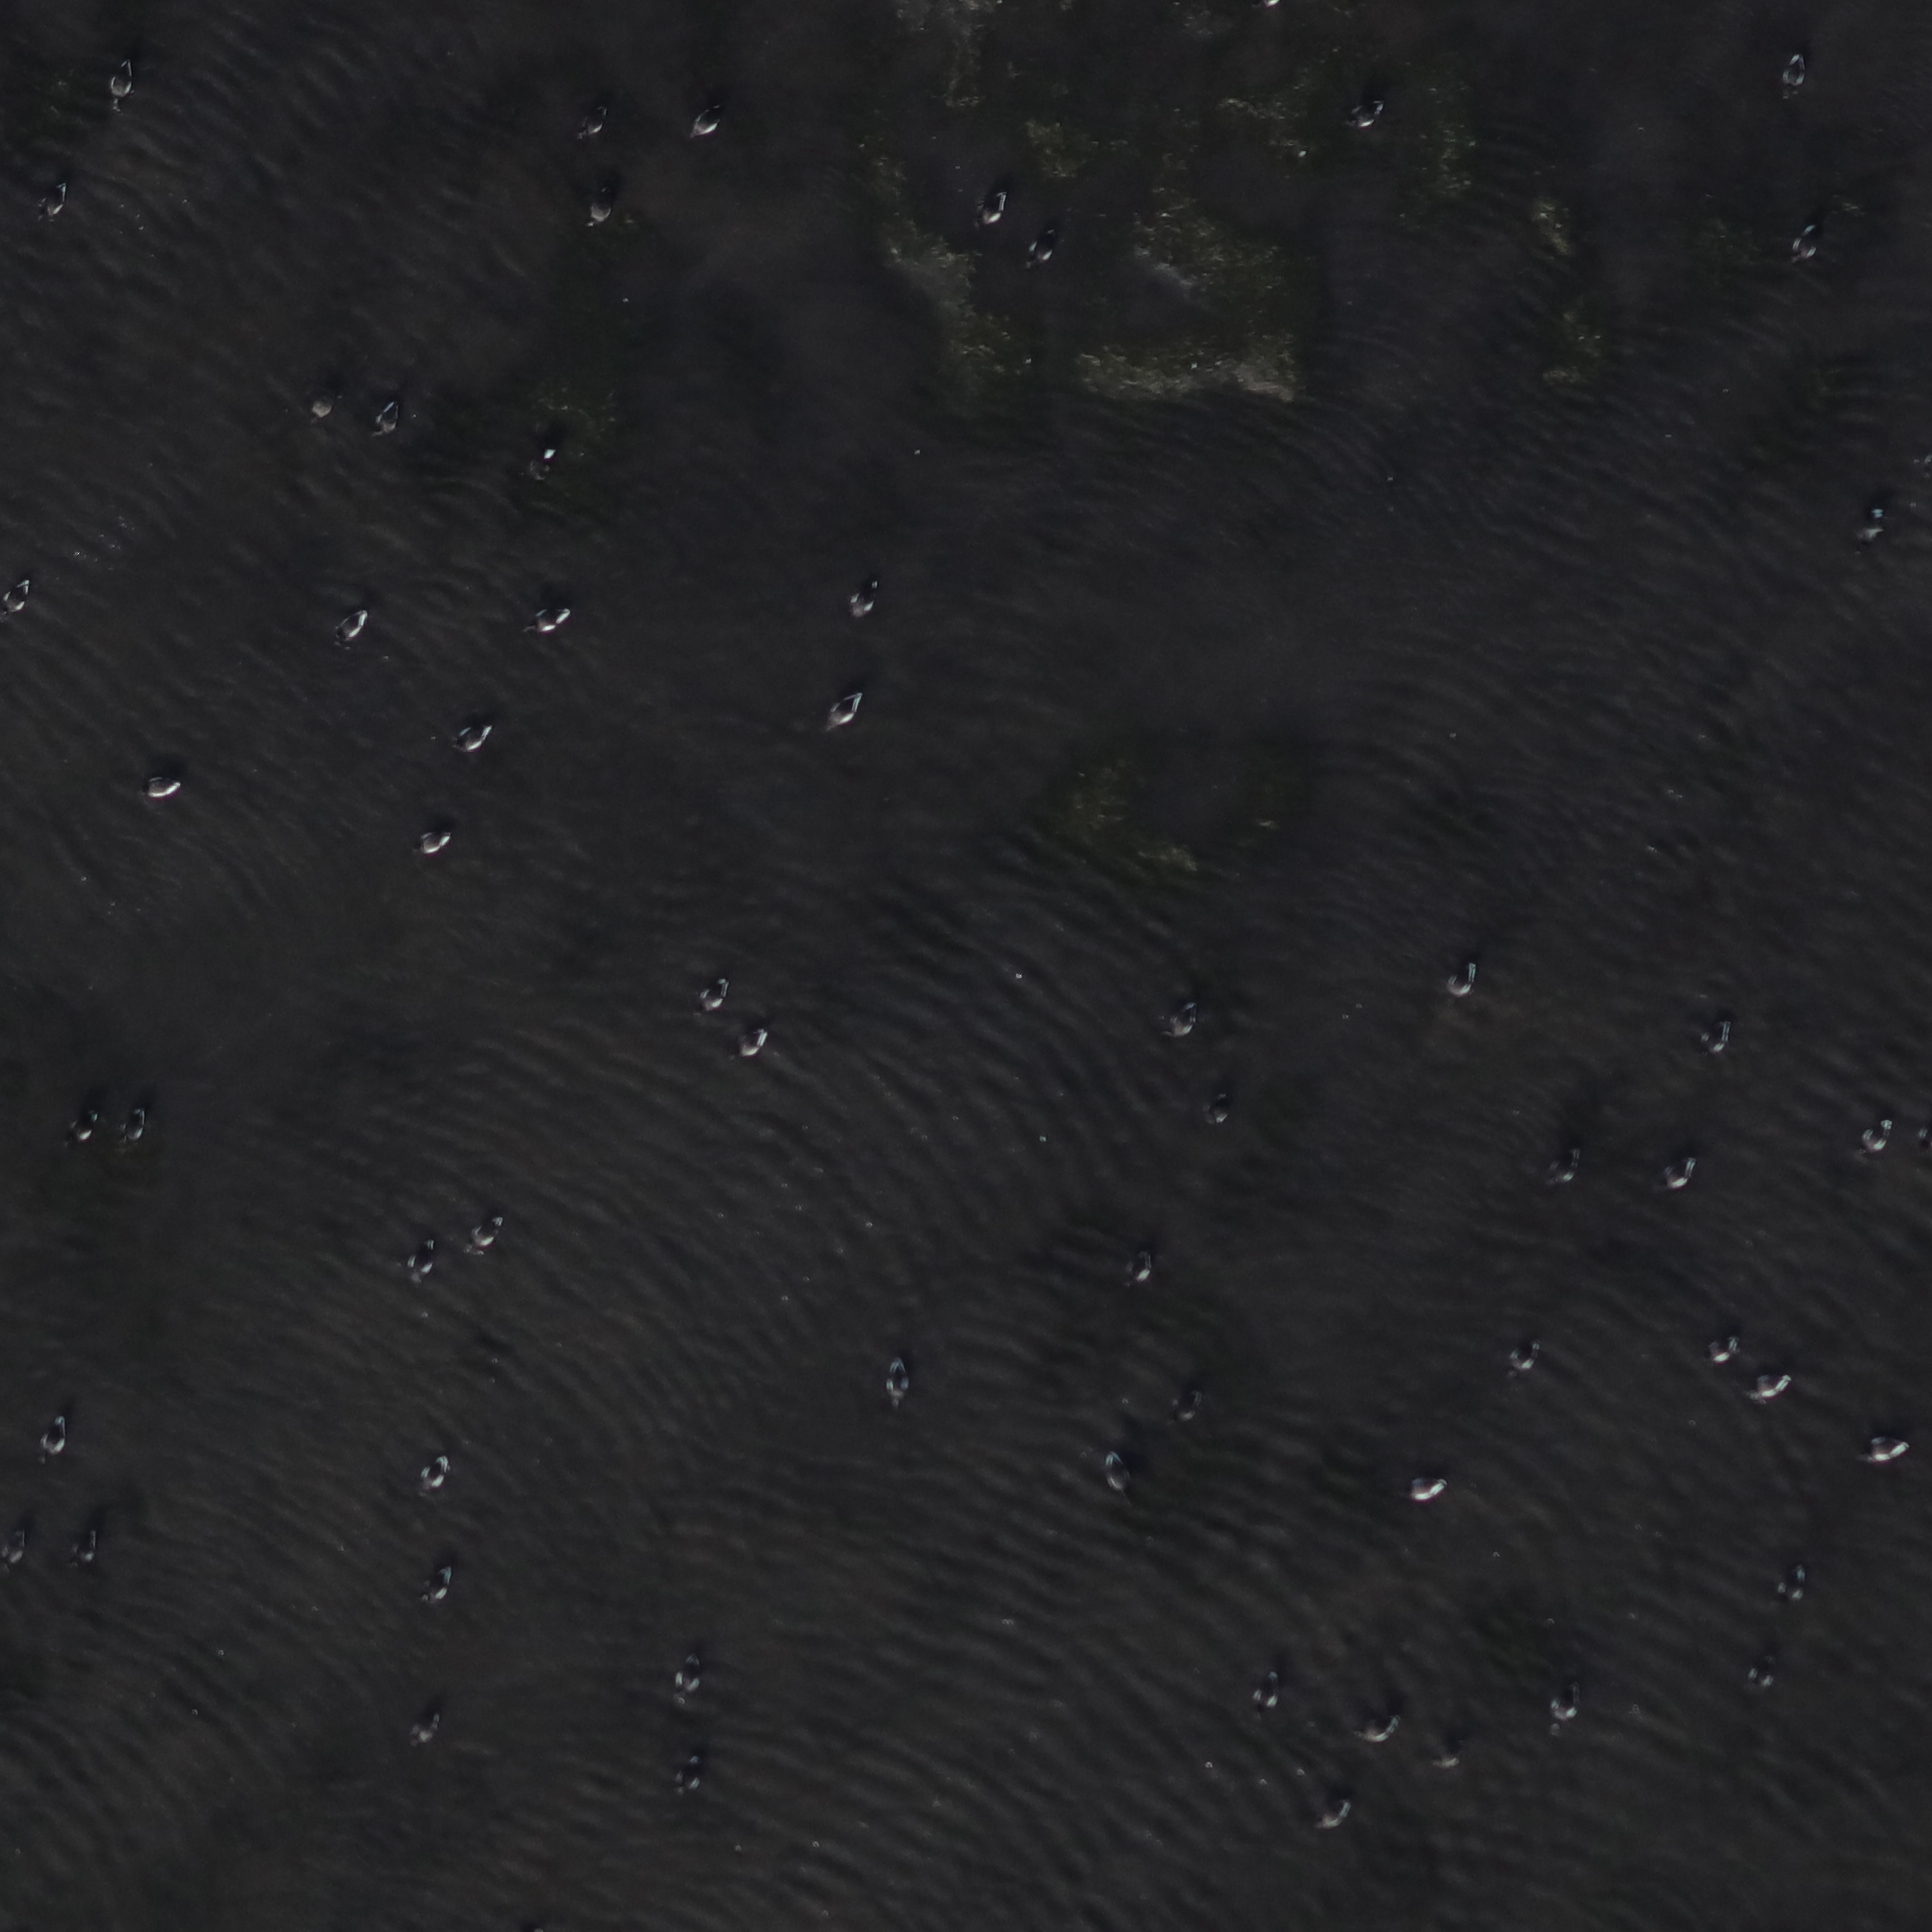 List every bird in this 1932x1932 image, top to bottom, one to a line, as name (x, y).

brant (1790, 74)
brant (117, 83)
brant (1363, 113)
brant (709, 118)
brant (585, 120)
brant (52, 197)
brant (991, 206)
brant (607, 208)
brant (1805, 240)
brant (1040, 252)
brant (323, 411)
brant (390, 418)
brant (543, 465)
brant (1873, 528)
brant (13, 598)
brant (858, 604)
brant (546, 620)
brant (348, 623)
brant (842, 709)
brant (473, 738)
brant (158, 786)
brant (428, 837)
brant (1465, 979)
brant (713, 996)
brant (1180, 1019)
brant (1722, 1032)
brant (751, 1041)
brant (1215, 1106)
brant (84, 1128)
brant (127, 1129)
brant (1875, 1137)
brant (1560, 1167)
brant (1671, 1178)
brant (483, 1237)
brant (419, 1259)
brant (1138, 1269)
brant (1726, 1345)
brant (1526, 1359)
brant (899, 1376)
brant (1770, 1387)
brant (1183, 1405)
brant (56, 1436)
brant (1885, 1450)
brant (434, 1472)
brant (1117, 1478)
brant (1436, 1494)
brant (10, 1548)
brant (81, 1551)
brant (1797, 1578)
brant (434, 1585)
brant (689, 1678)
brant (1765, 1683)
brant (1268, 1691)
brant (1566, 1707)
brant (425, 1733)
brant (1382, 1733)
brant (1453, 1759)
brant (685, 1773)
brant (1332, 1810)